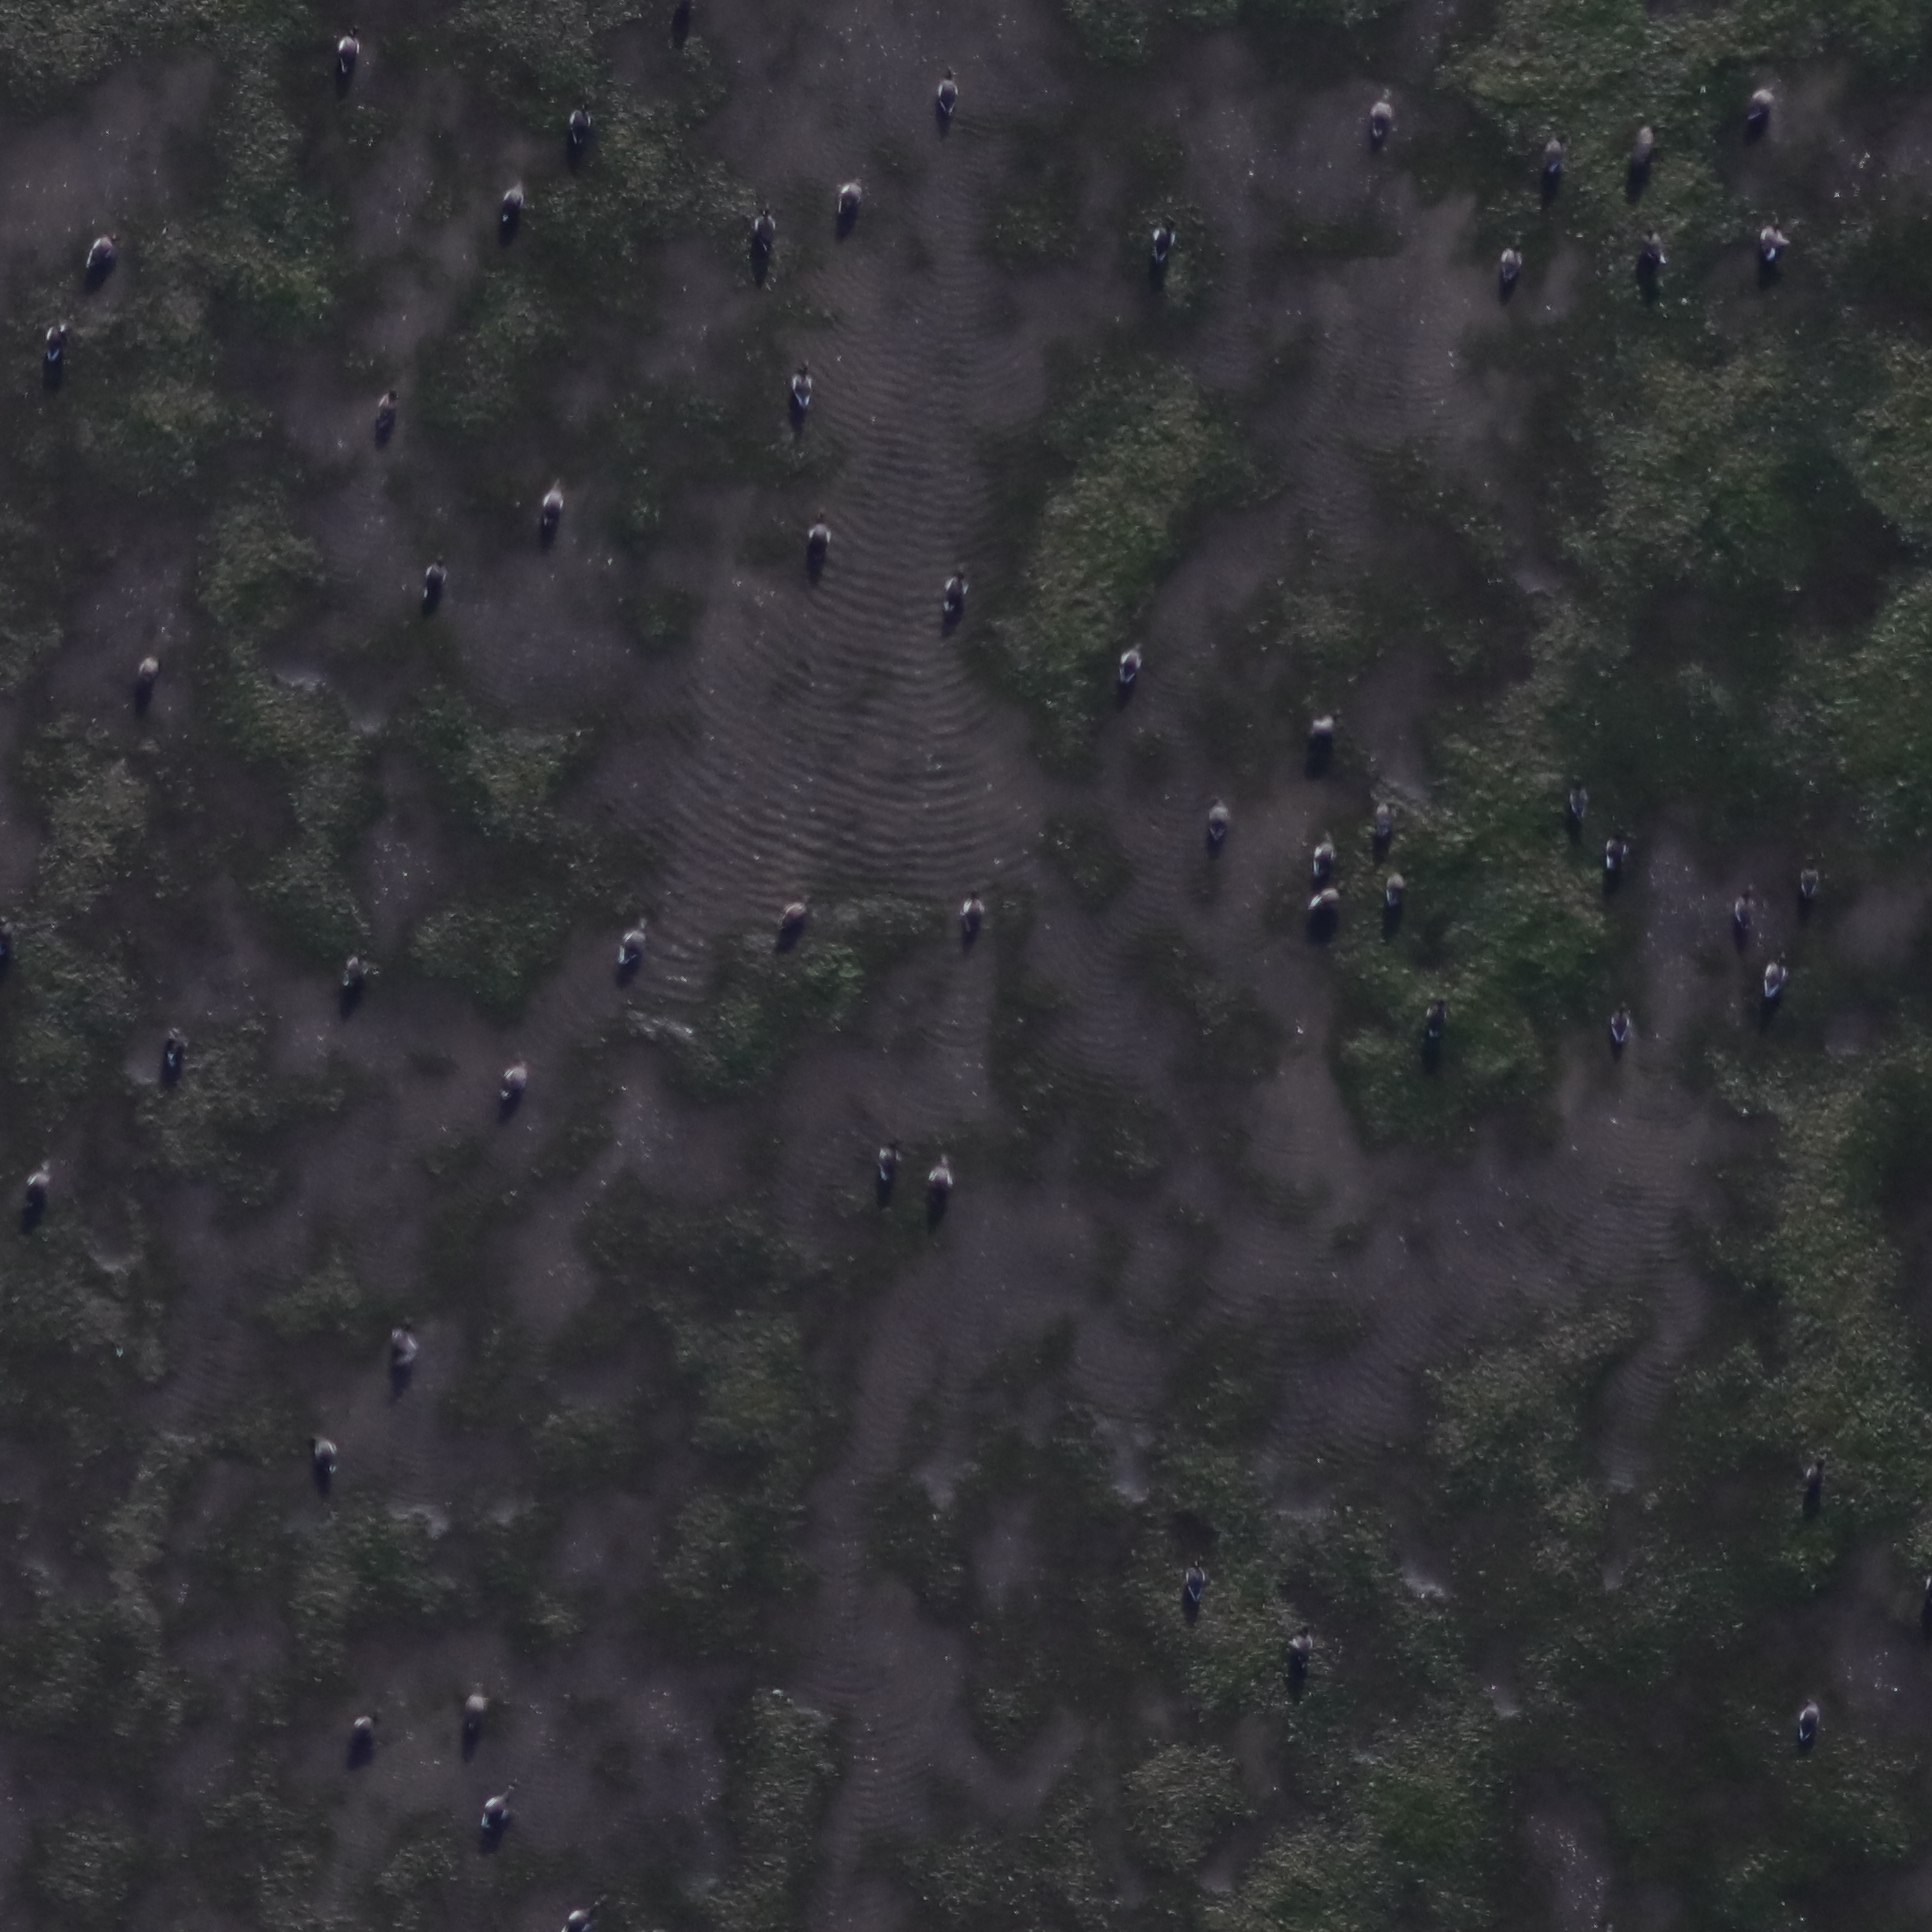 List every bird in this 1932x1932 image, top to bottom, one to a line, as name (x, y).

brant (347, 52)
brant (954, 100)
brant (1762, 100)
brant (1387, 121)
brant (579, 123)
brant (1645, 145)
brant (1558, 155)
brant (847, 200)
brant (504, 208)
brant (766, 226)
brant (1163, 241)
brant (1772, 242)
brant (105, 250)
brant (1655, 258)
brant (1510, 265)
brant (57, 338)
brant (802, 387)
brant (390, 414)
brant (550, 503)
brant (821, 534)
brant (440, 574)
brant (956, 591)
brant (1129, 666)
brant (157, 677)
brant (1319, 731)
brant (1576, 802)
brant (1389, 818)
brant (1218, 830)
brant (1320, 849)
brant (1614, 852)
brant (1810, 885)
brant (1397, 897)
brant (1318, 910)
brant (783, 913)
brant (975, 914)
brant (1752, 914)
brant (3, 935)
brant (636, 950)
brant (356, 972)
brant (1774, 977)
brant (1434, 1022)
brant (1621, 1025)
brant (182, 1055)
brant (516, 1079)
brant (891, 1165)
brant (936, 1165)
brant (41, 1182)
brant (406, 1349)
brant (328, 1448)
brant (1819, 1492)
brant (1185, 1573)
brant (1303, 1646)
brant (484, 1704)
brant (1810, 1719)
brant (366, 1728)
brant (497, 1810)
brant (578, 1929)